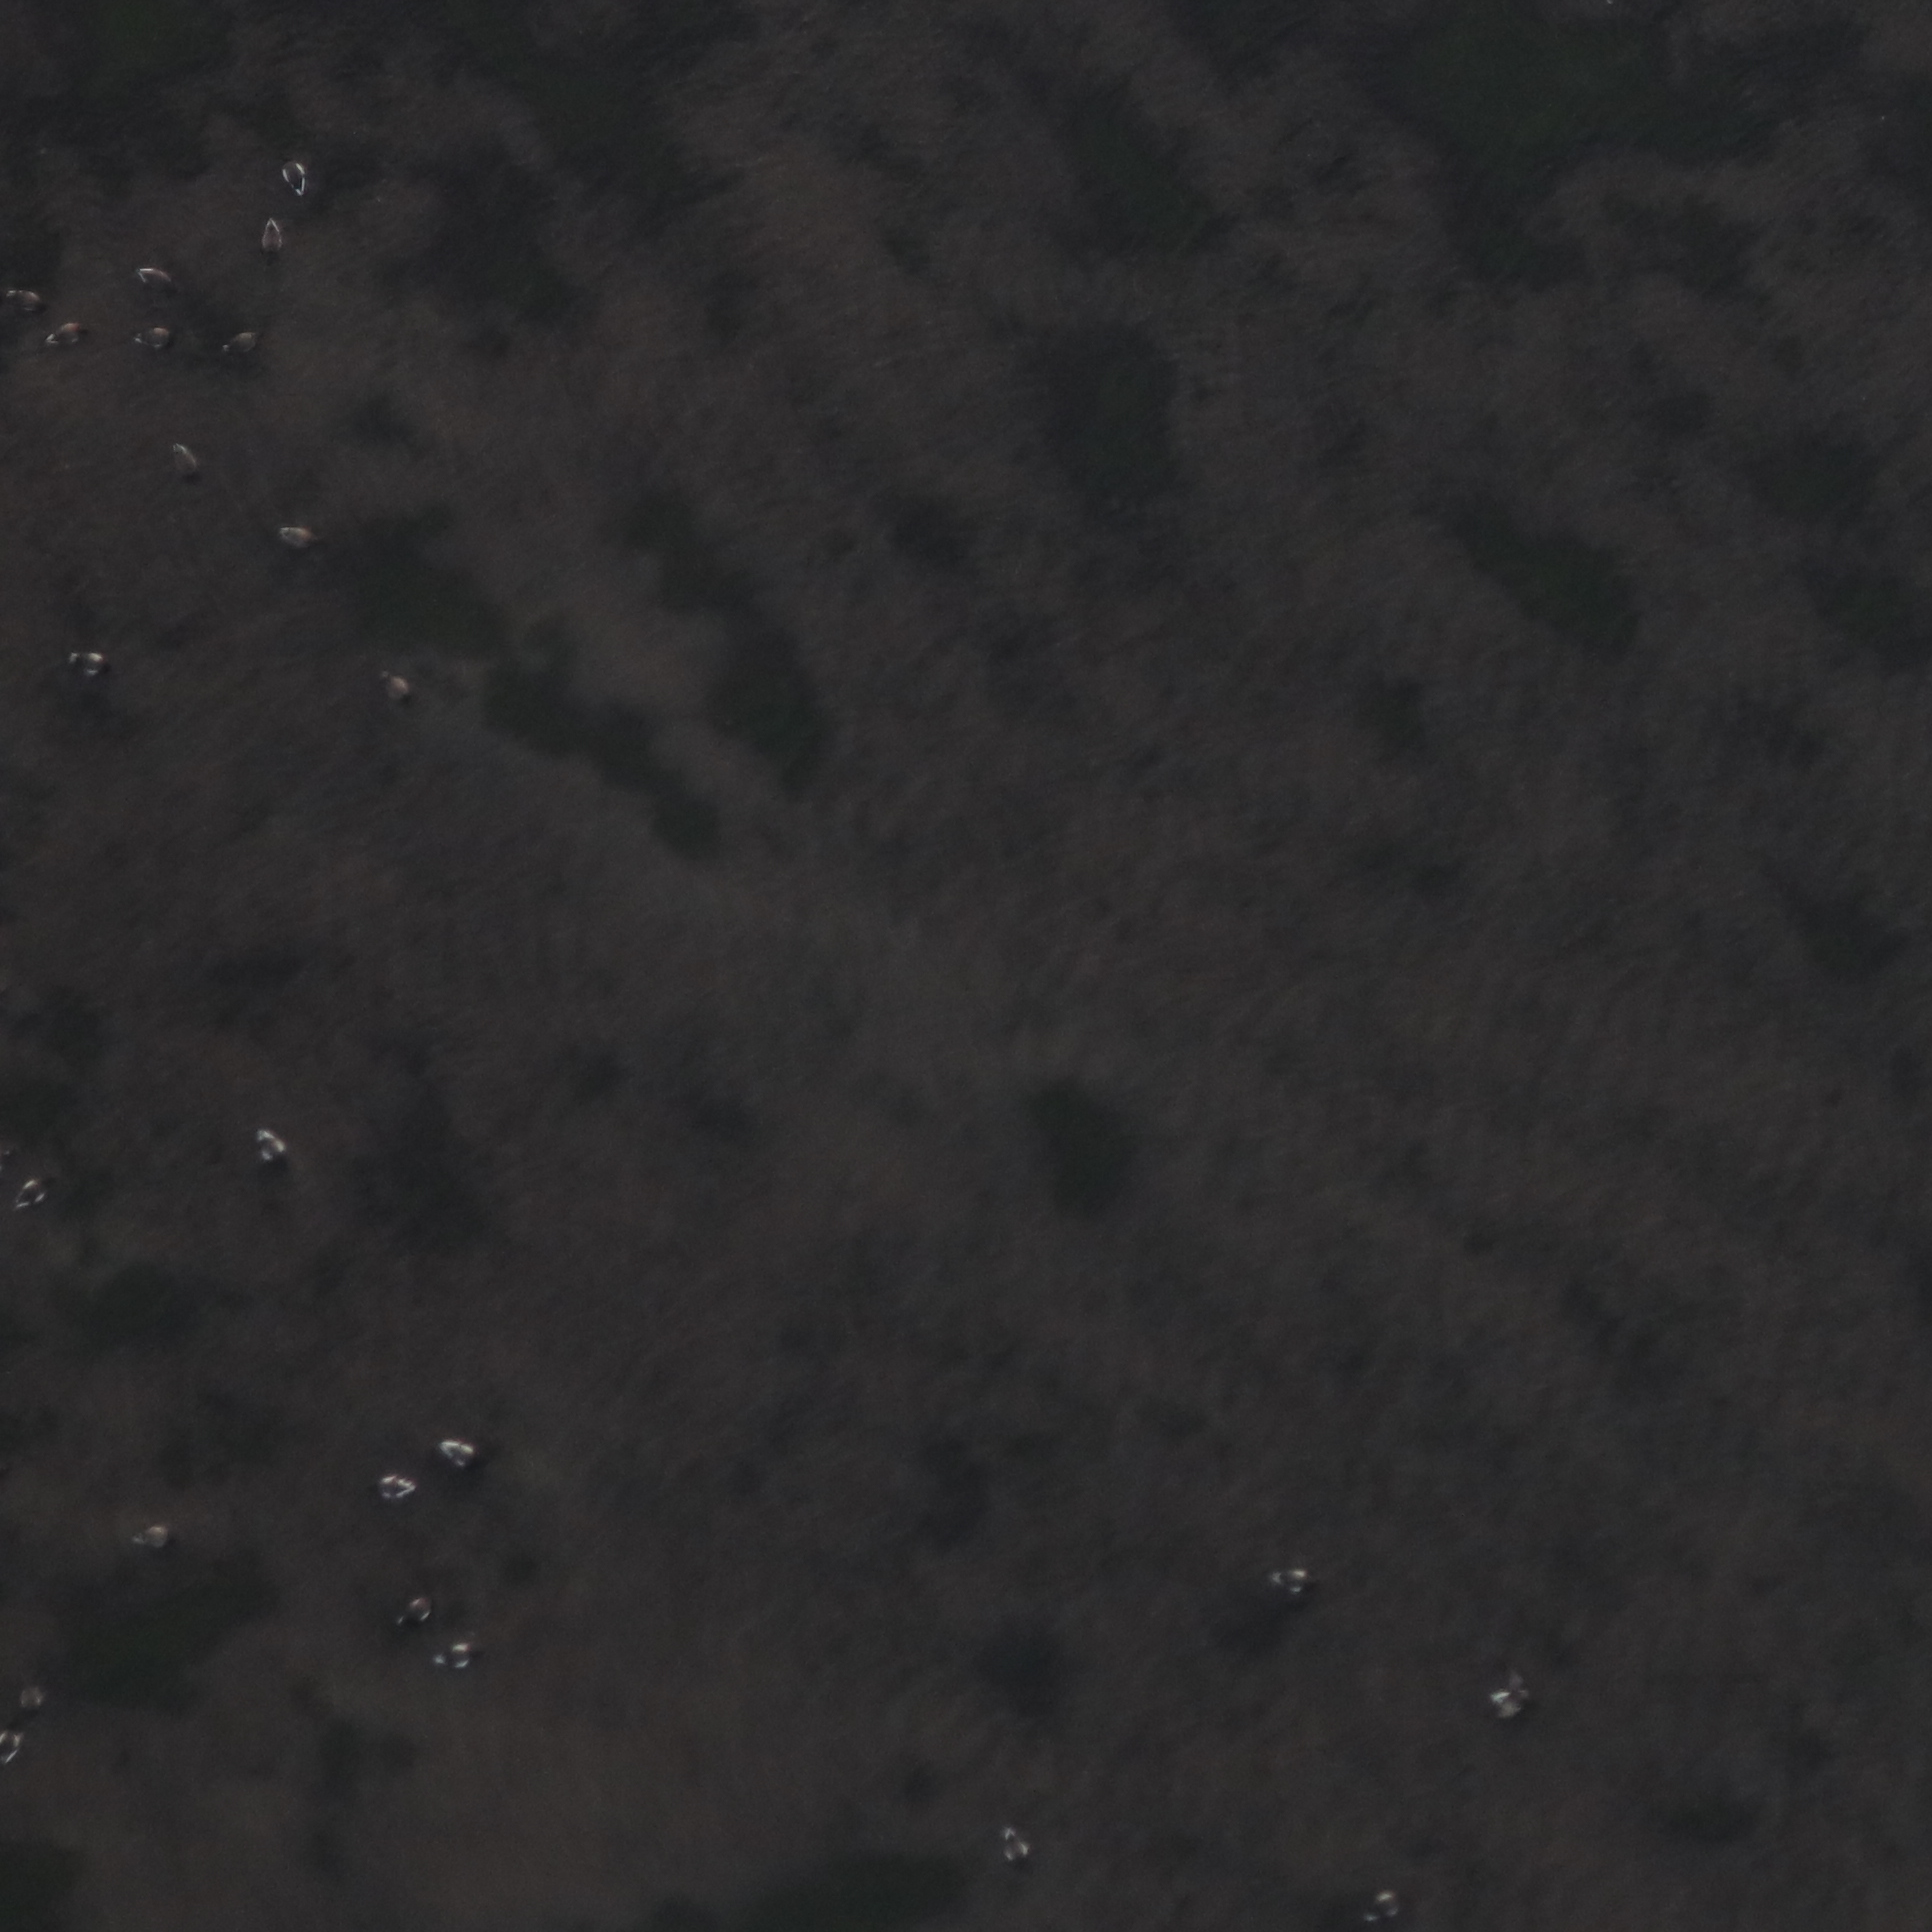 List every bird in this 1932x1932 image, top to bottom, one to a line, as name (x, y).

brant (292, 175)
brant (273, 237)
brant (156, 277)
brant (27, 301)
brant (64, 333)
brant (156, 336)
brant (242, 344)
brant (187, 464)
brant (302, 539)
brant (93, 664)
brant (394, 691)
brant (271, 1148)
brant (34, 1193)
brant (461, 1452)
brant (392, 1486)
brant (155, 1535)
brant (1292, 1581)
brant (419, 1611)
brant (458, 1655)
brant (1512, 1698)
brant (30, 1701)
brant (8, 1747)
brant (1014, 1849)
brant (1382, 1902)